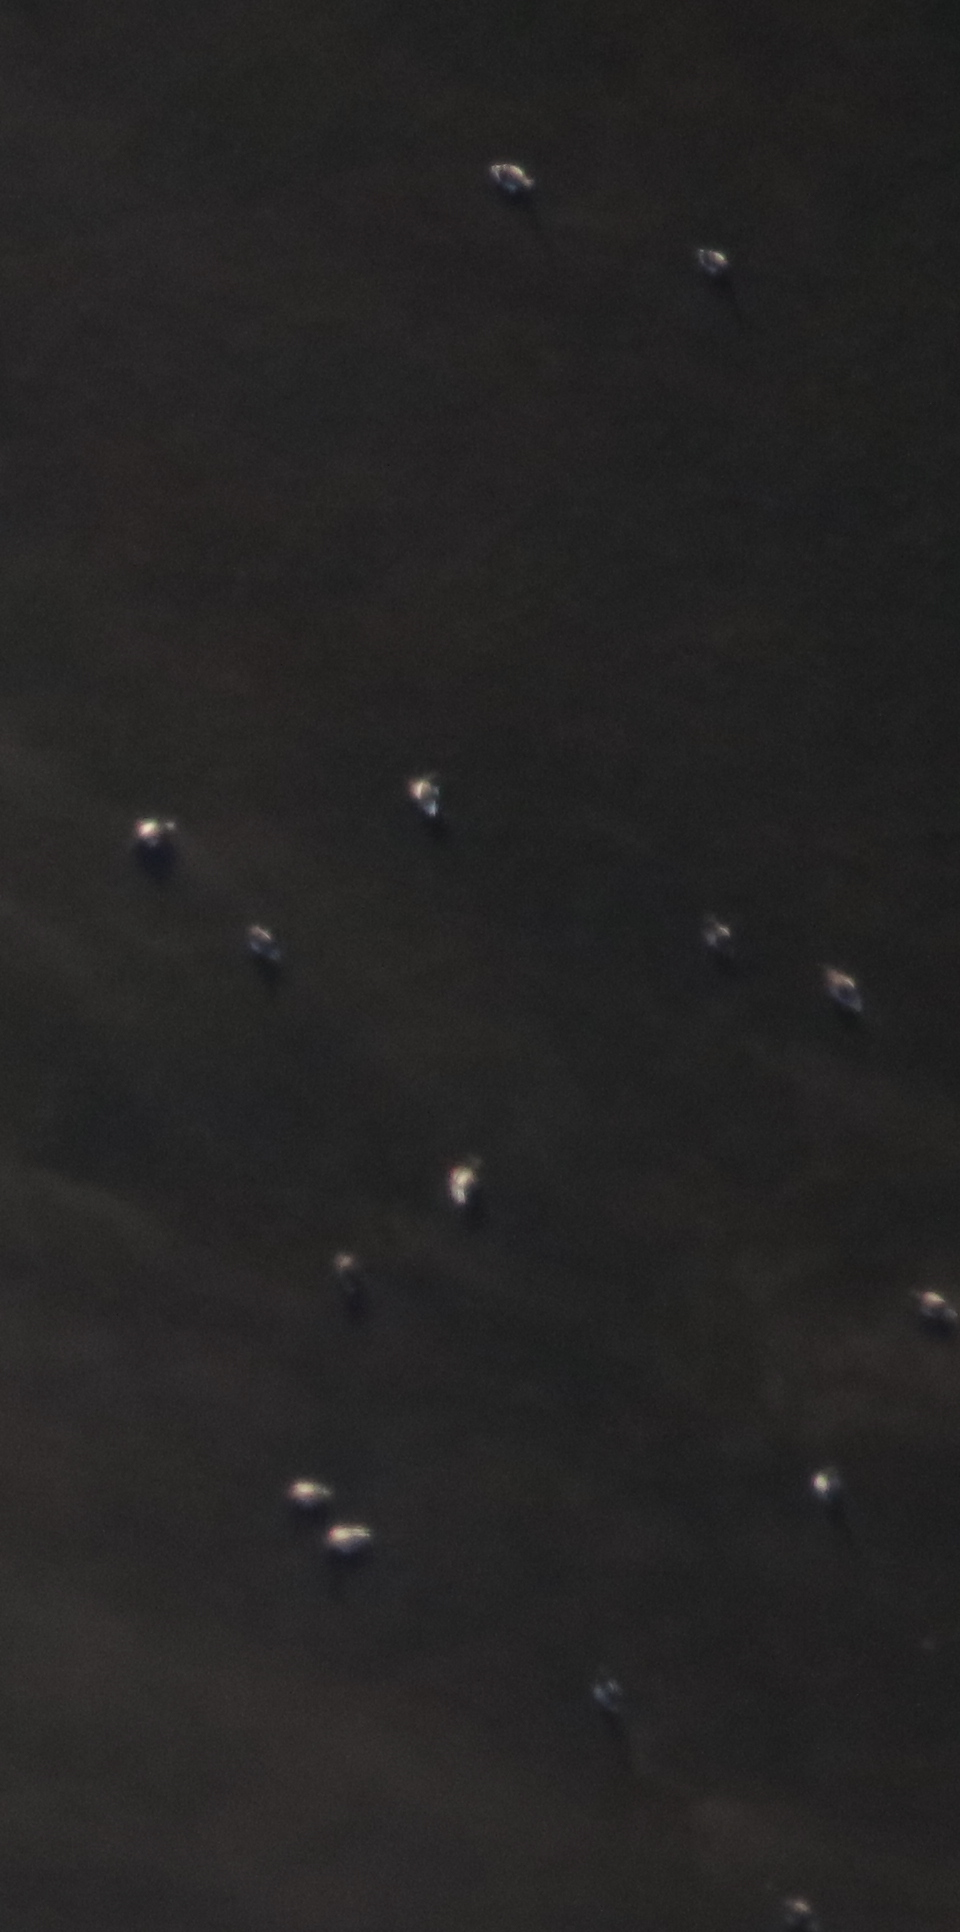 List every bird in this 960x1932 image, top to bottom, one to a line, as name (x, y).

brant (511, 180)
brant (429, 798)
brant (153, 835)
brant (711, 933)
brant (262, 942)
brant (845, 990)
brant (461, 1176)
brant (346, 1270)
brant (930, 1307)
brant (828, 1477)
other bird (299, 1494)
other bird (347, 1533)
brant (612, 1690)
brant (798, 1909)